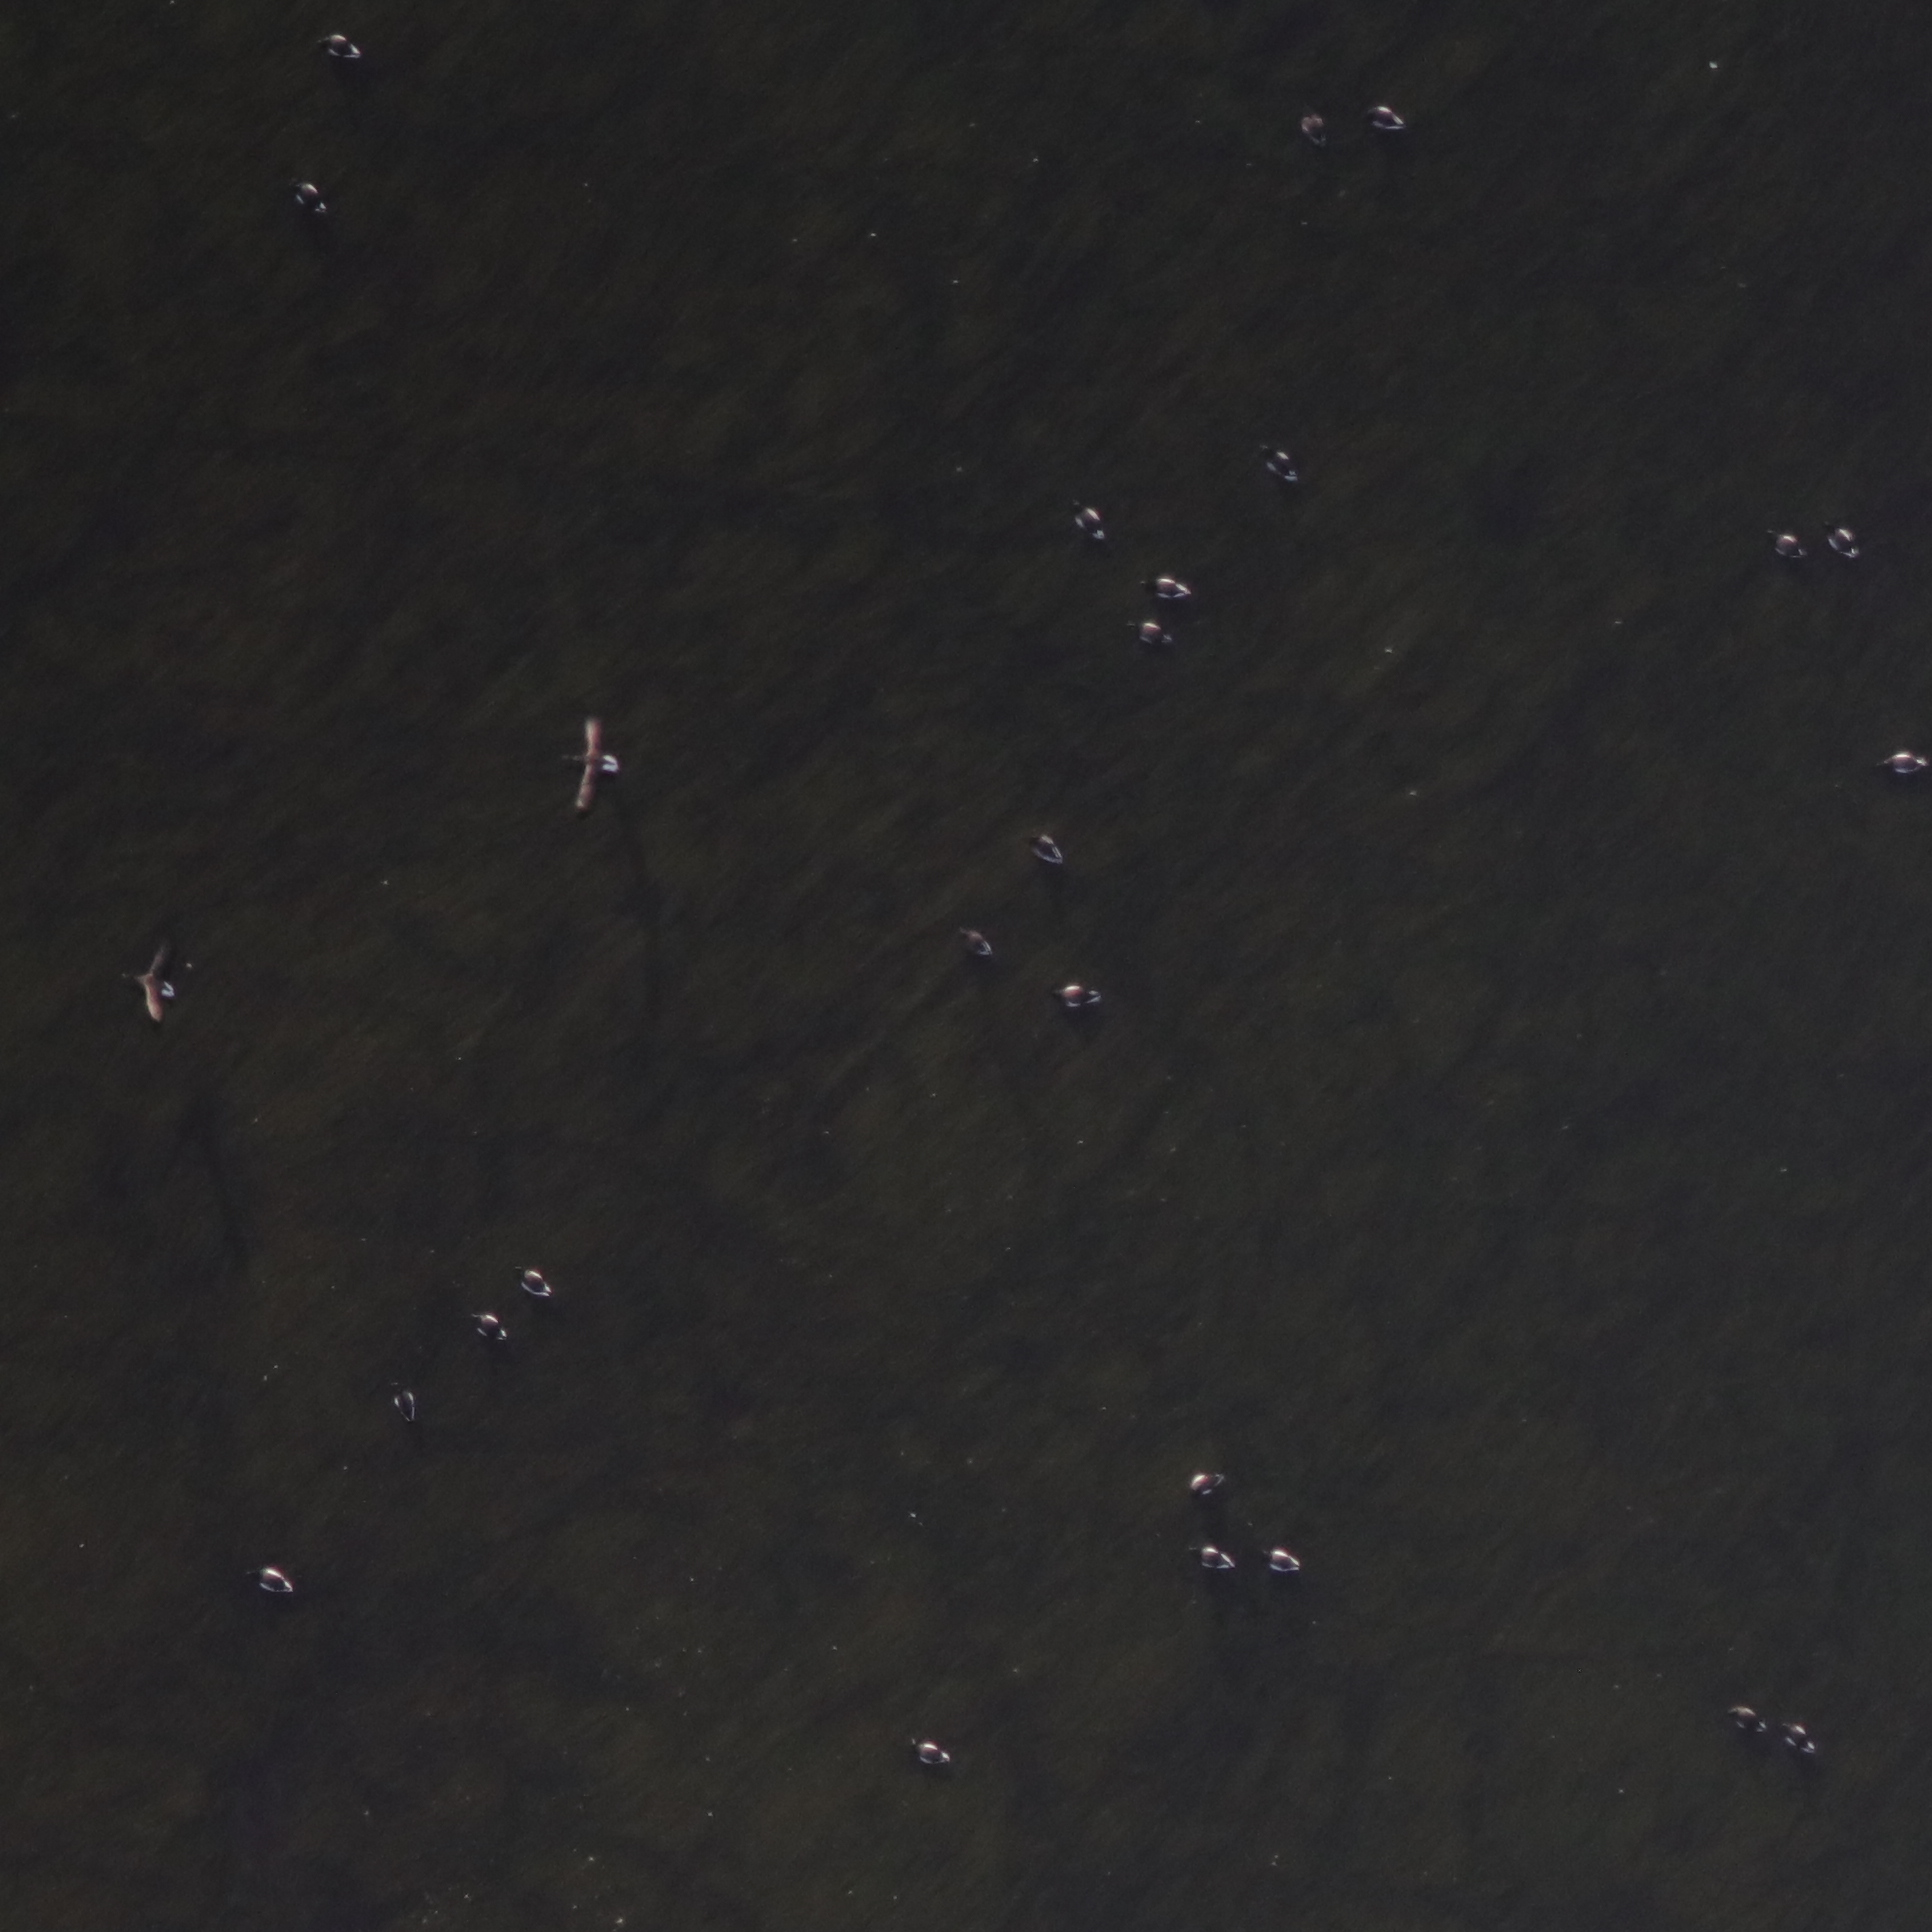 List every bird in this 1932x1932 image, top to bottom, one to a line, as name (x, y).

brant (339, 47)
brant (1384, 120)
brant (1308, 125)
brant (309, 197)
brant (1280, 465)
brant (1088, 521)
brant (1843, 543)
brant (1785, 545)
brant (1166, 587)
brant (1144, 629)
brant (598, 754)
brant (1905, 763)
brant (1046, 848)
brant (973, 937)
brant (157, 990)
brant (1075, 995)
brant (538, 1282)
brant (490, 1325)
brant (405, 1404)
brant (1206, 1483)
brant (1214, 1558)
brant (1286, 1566)
brant (280, 1577)
brant (1749, 1718)
brant (1799, 1741)
brant (930, 1753)